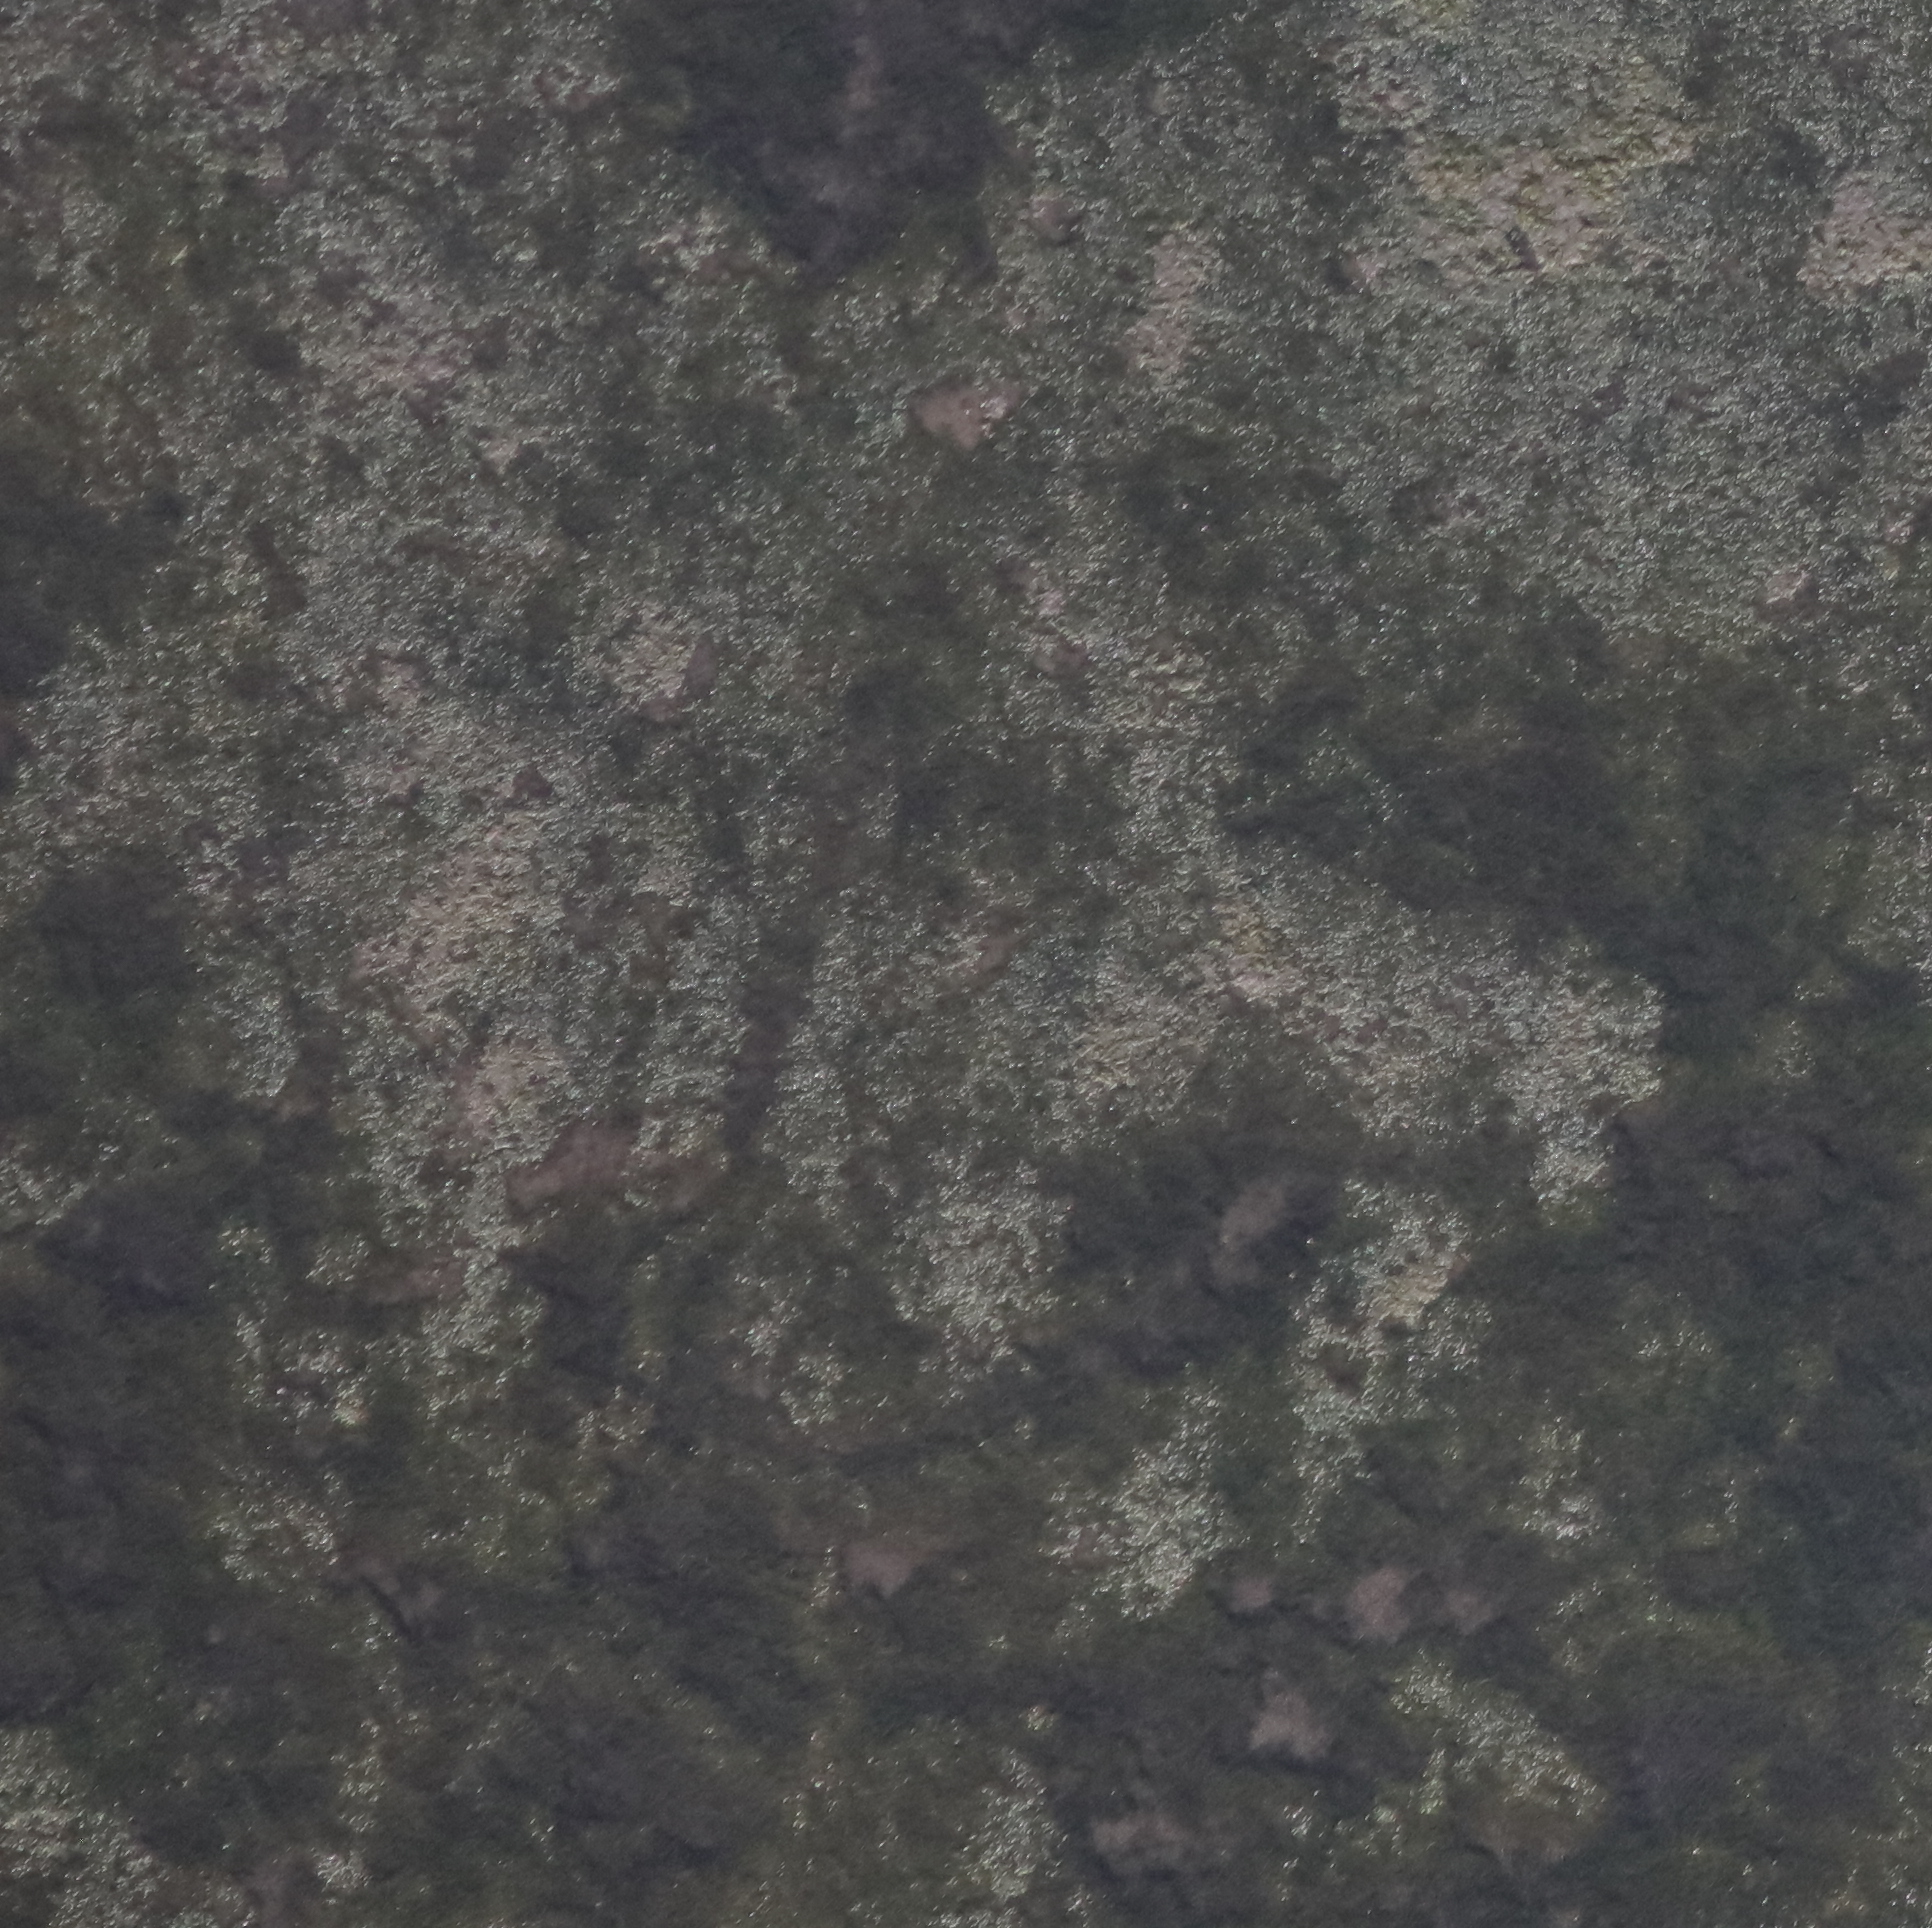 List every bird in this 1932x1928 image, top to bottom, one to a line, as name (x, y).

None